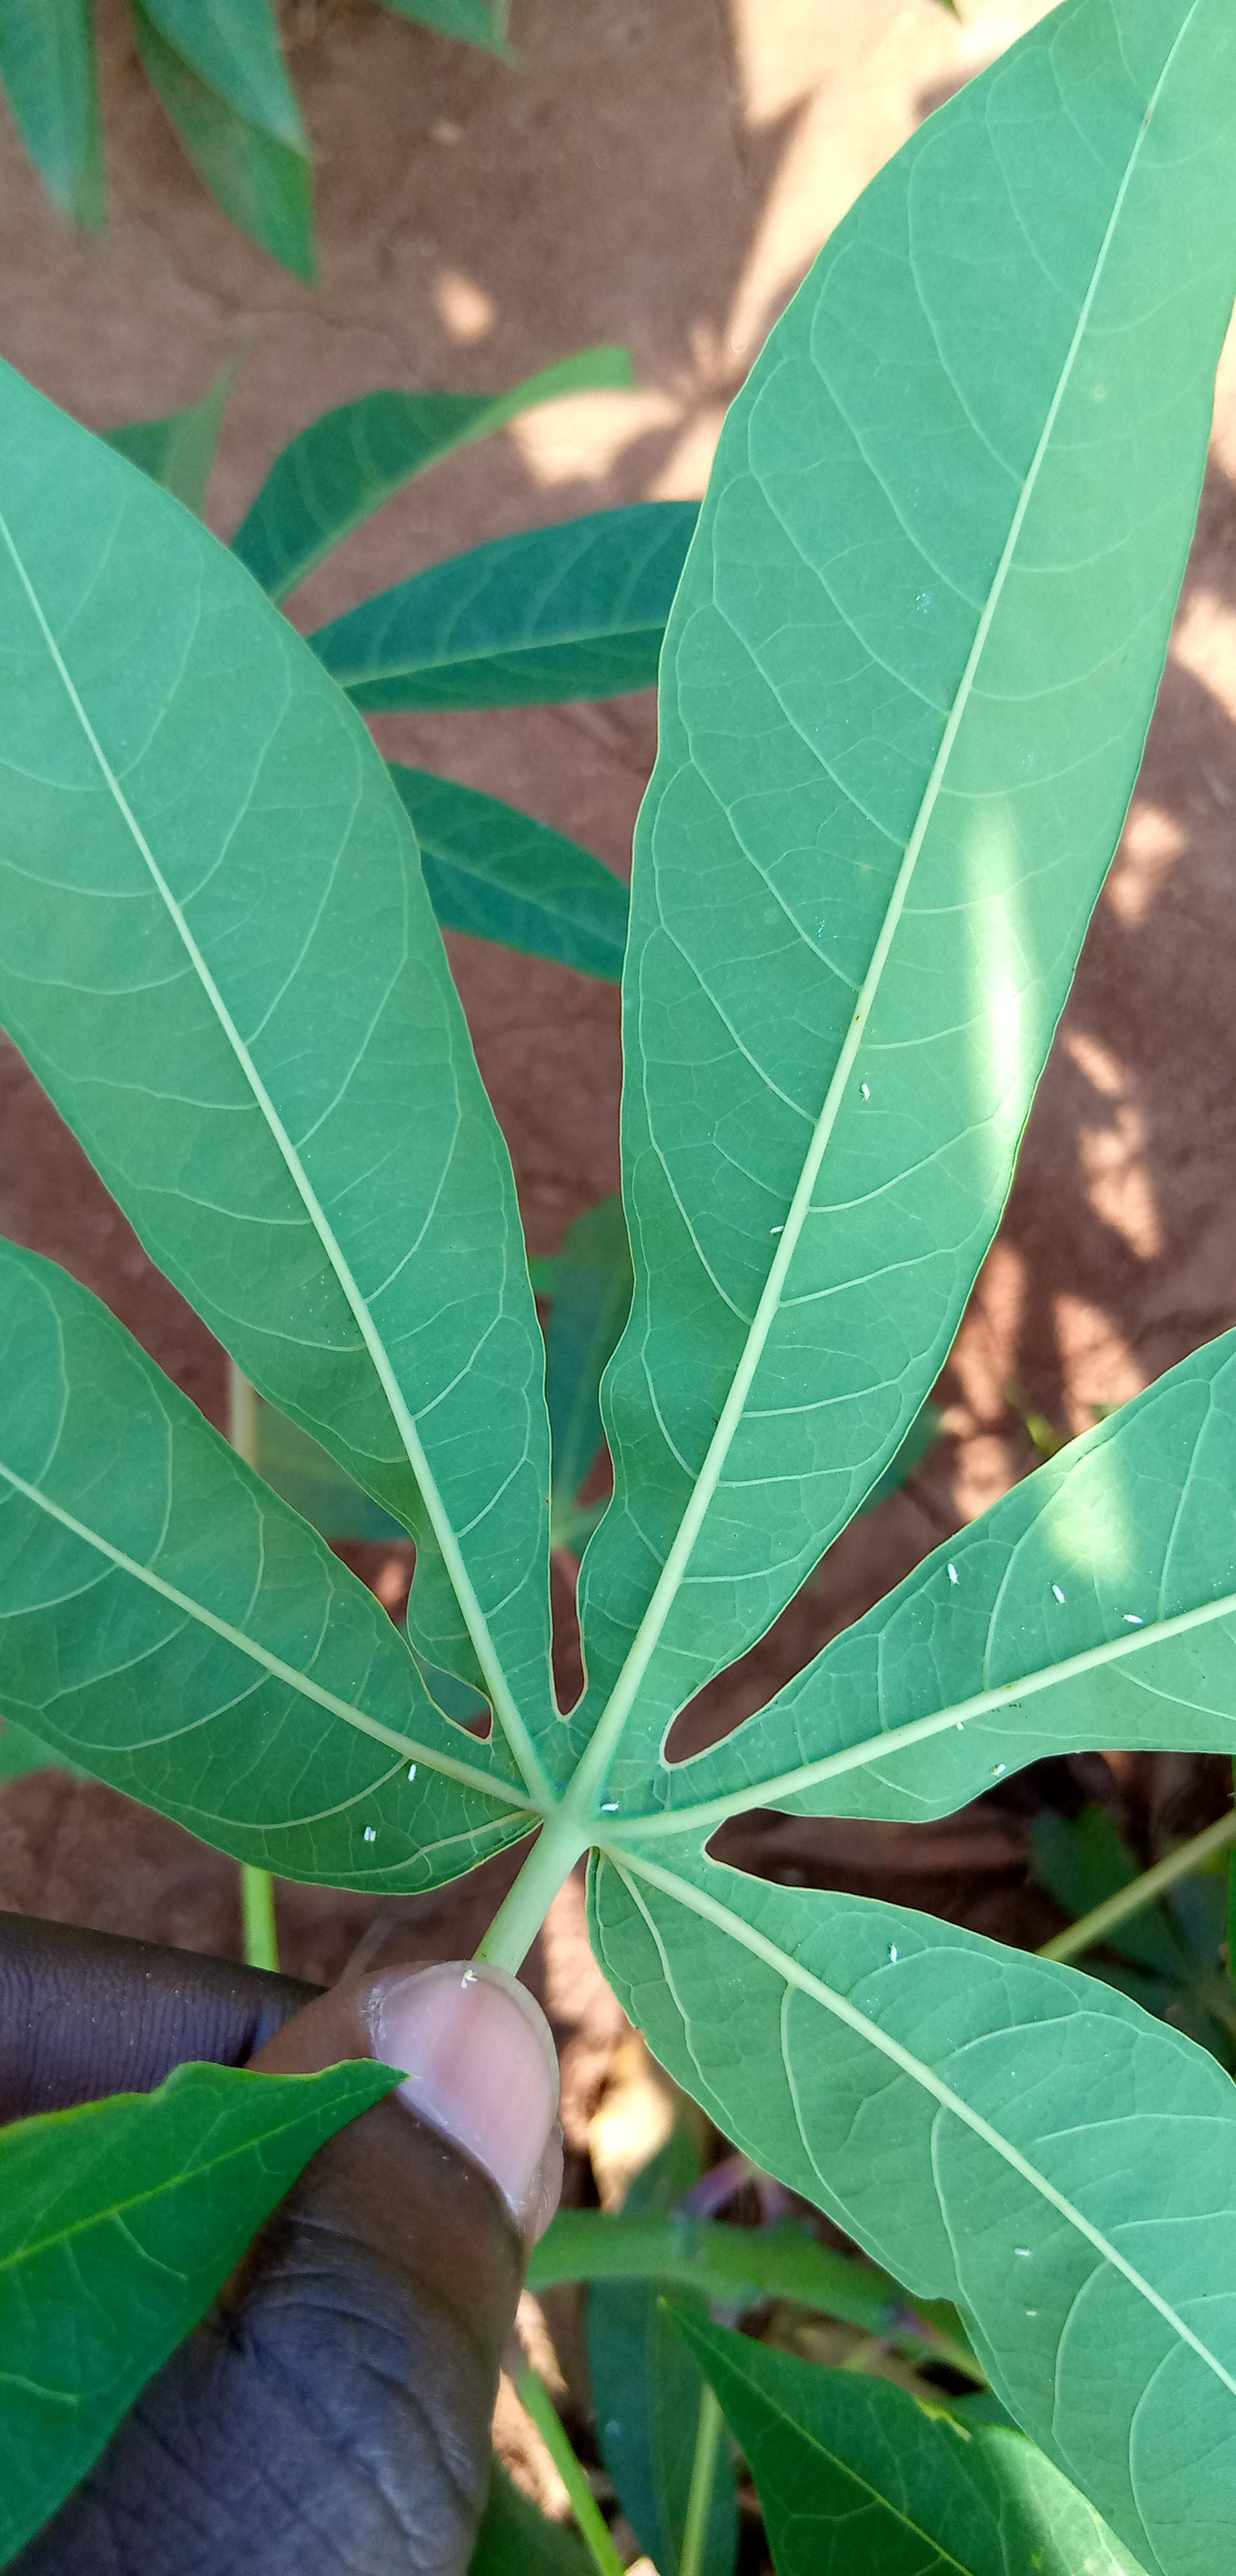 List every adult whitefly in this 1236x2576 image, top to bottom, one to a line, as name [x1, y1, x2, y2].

whitefly [858, 1082, 874, 1104]
whitefly [767, 1220, 783, 1236]
whitefly [945, 1561, 961, 1587]
whitefly [1048, 1581, 1069, 1607]
whitefly [1118, 1607, 1148, 1628]
whitefly [405, 1761, 422, 1783]
whitefly [989, 1761, 1007, 1777]
whitefly [599, 1797, 622, 1814]
whitefly [361, 1823, 379, 1846]
whitefly [886, 1938, 899, 1965]
whitefly [460, 1965, 478, 1989]
whitefly [1009, 2242, 1040, 2261]